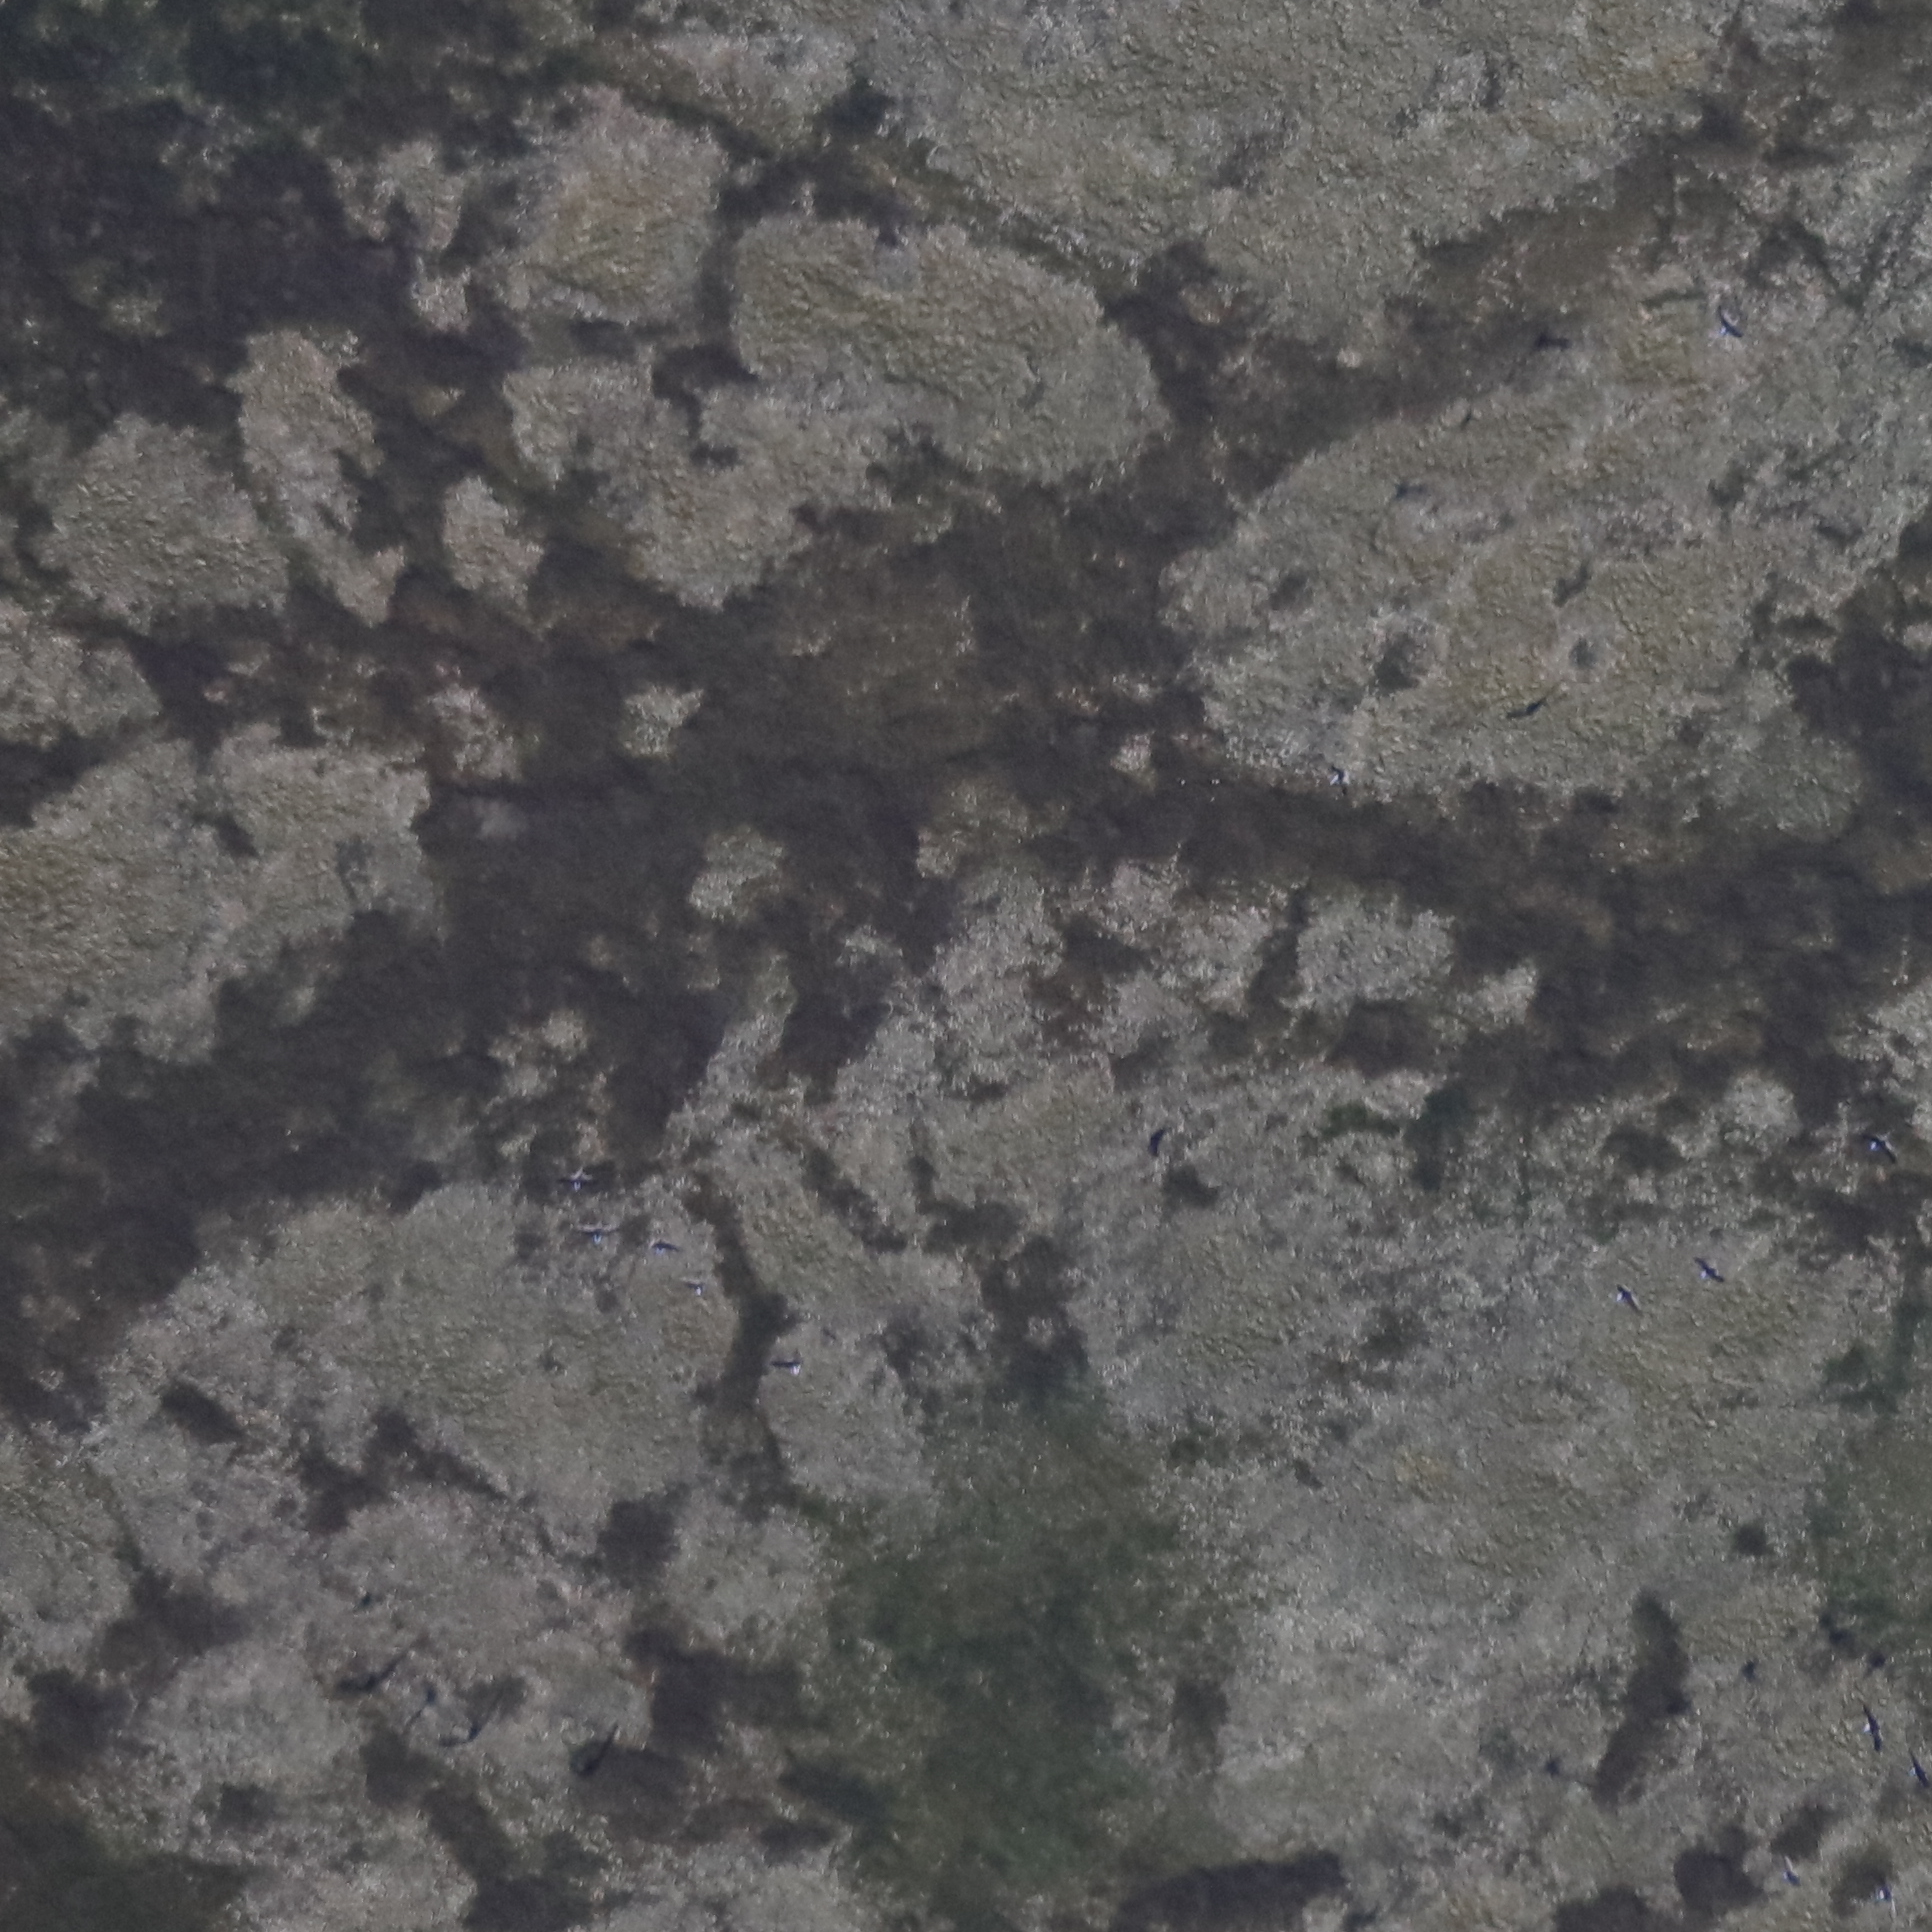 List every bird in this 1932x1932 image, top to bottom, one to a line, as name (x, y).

brant (1730, 328)
brant (1338, 779)
brant (1880, 1149)
brant (581, 1179)
brant (599, 1229)
brant (664, 1241)
brant (1705, 1276)
brant (699, 1285)
brant (1628, 1294)
brant (797, 1364)
brant (1870, 1724)
brant (1919, 1779)
brant (1790, 1879)
brant (1892, 1887)